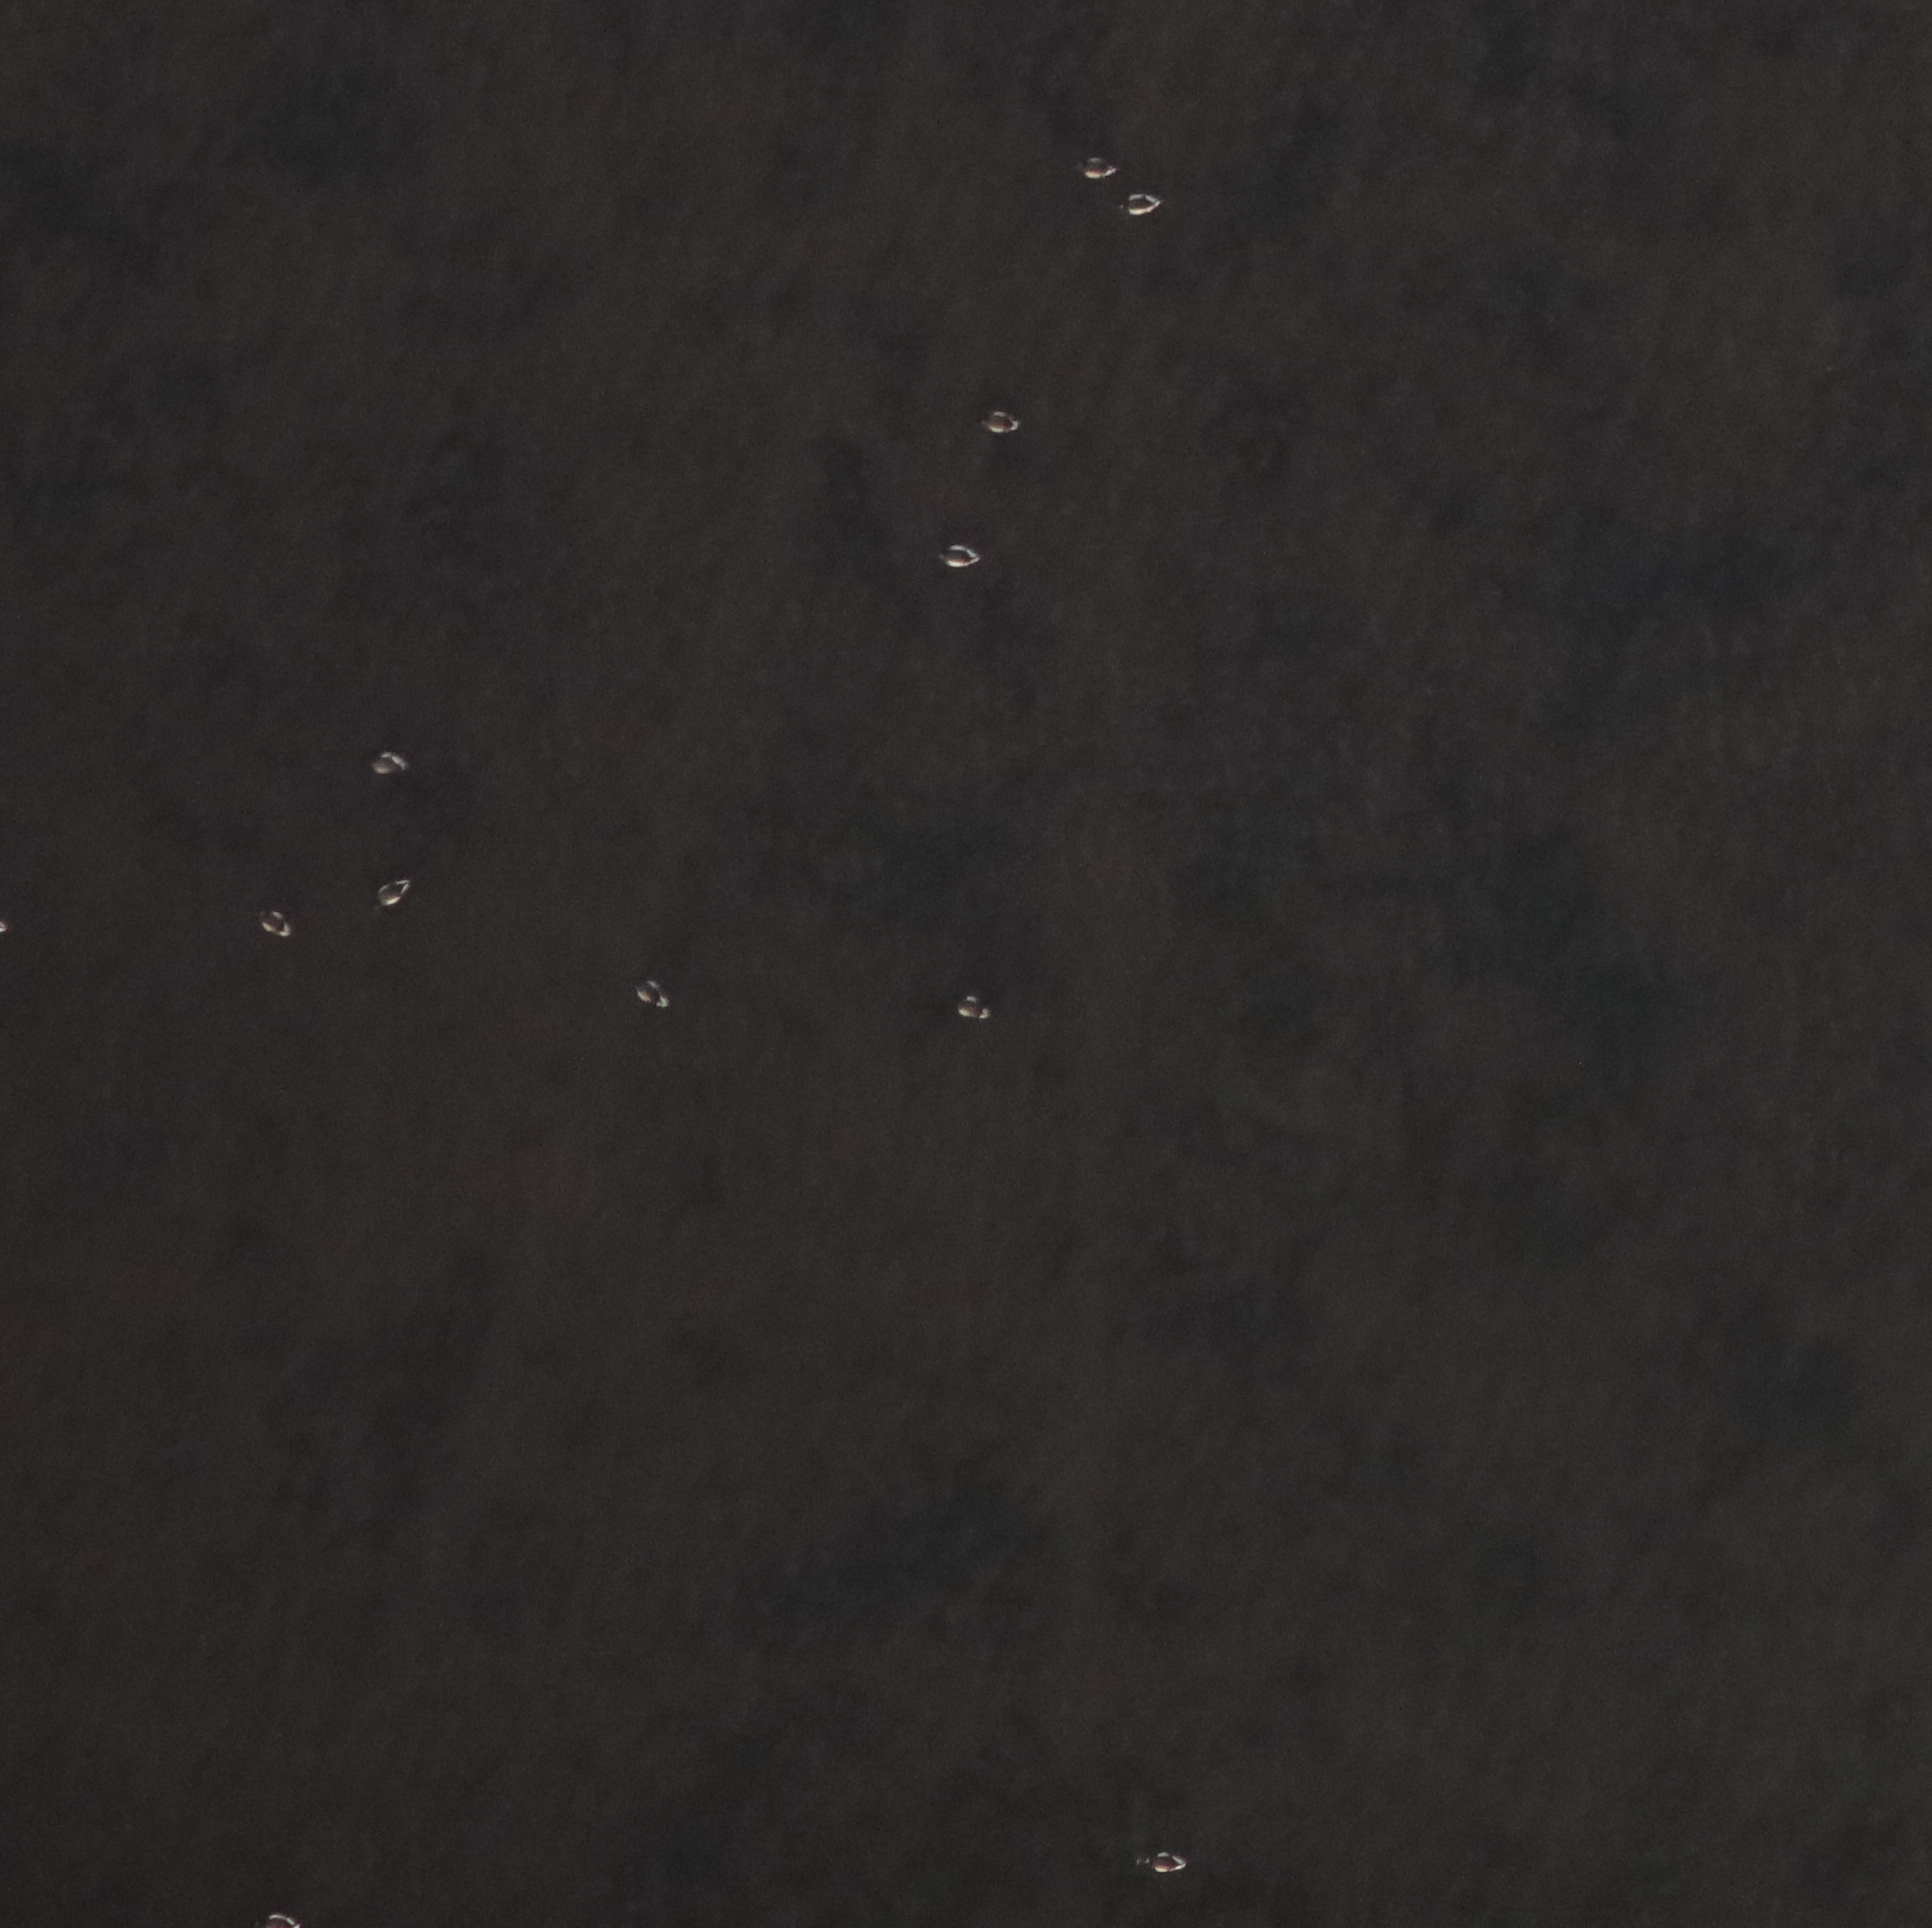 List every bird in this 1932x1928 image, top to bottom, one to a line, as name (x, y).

brant (1097, 167)
brant (1140, 203)
brant (998, 423)
brant (957, 558)
brant (389, 764)
brant (391, 893)
brant (273, 923)
brant (651, 993)
brant (973, 1008)
brant (1163, 1863)